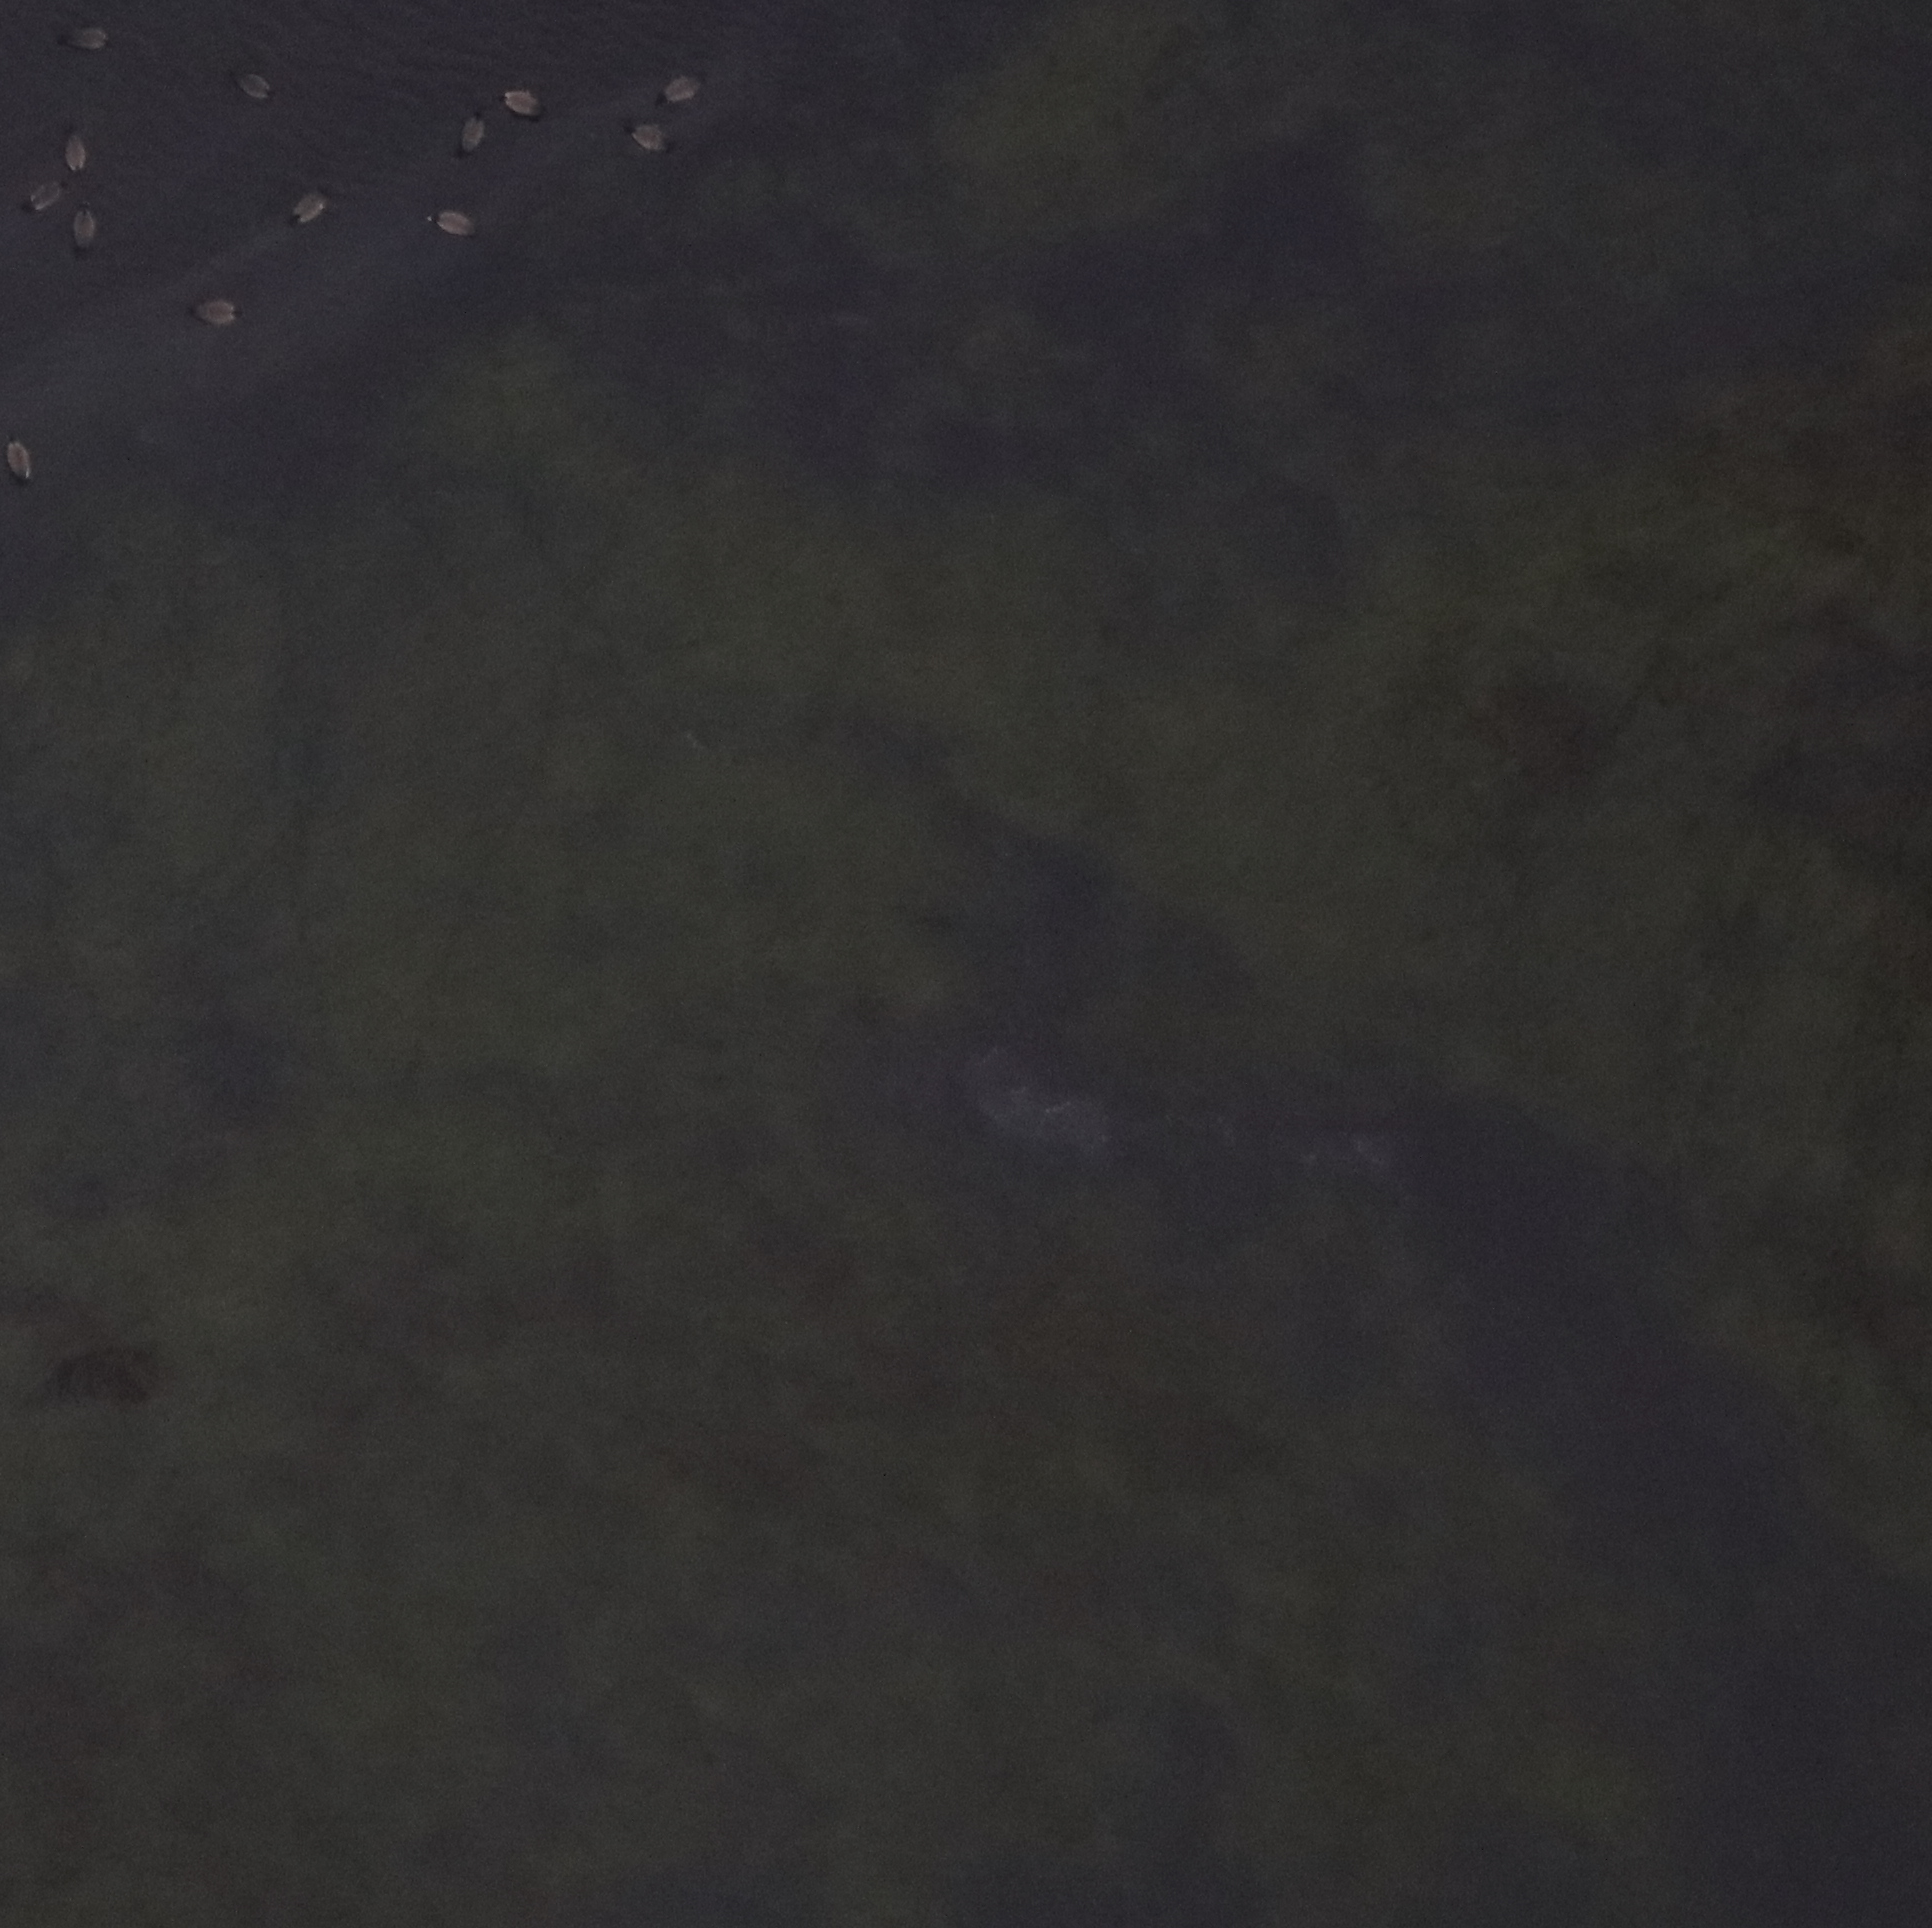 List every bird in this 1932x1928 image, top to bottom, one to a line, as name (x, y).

Canada goose (89, 39)
Canada goose (253, 86)
Canada goose (681, 91)
Canada goose (520, 103)
Canada goose (472, 135)
Canada goose (647, 137)
Canada goose (75, 154)
Canada goose (46, 197)
Canada goose (307, 207)
Canada goose (452, 222)
Canada goose (84, 230)
Canada goose (217, 310)
Canada goose (18, 460)